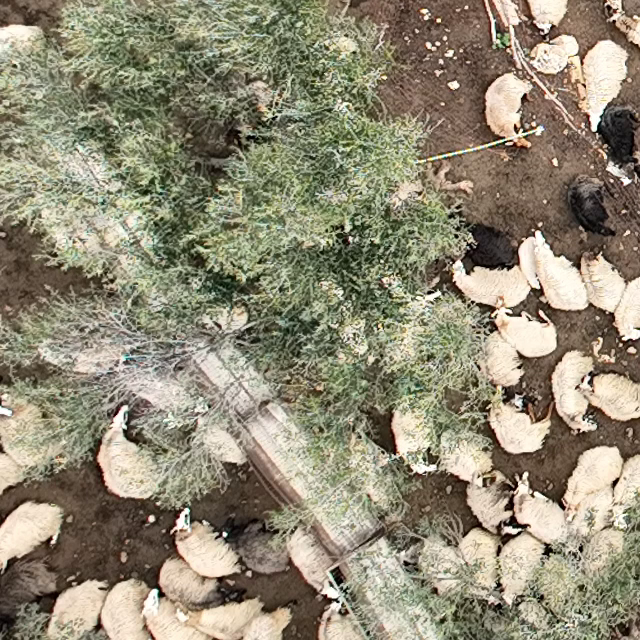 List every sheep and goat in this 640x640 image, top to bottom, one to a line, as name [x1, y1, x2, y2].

sheep [522, 0, 570, 35]
sheep [606, 7, 639, 57]
sheep [0, 24, 42, 68]
sheep [314, 37, 359, 53]
sheep [579, 39, 627, 133]
sheep [480, 72, 532, 151]
sheep [598, 107, 637, 167]
sheep [632, 118, 639, 186]
sheep [569, 173, 616, 236]
sheep [36, 199, 109, 275]
sheep [457, 223, 519, 268]
sheep [533, 230, 590, 313]
sheep [517, 238, 541, 288]
sheep [579, 251, 627, 310]
sheep [452, 259, 528, 307]
sheep [612, 272, 639, 341]
sheep [381, 285, 443, 370]
sheep [202, 302, 248, 334]
sheep [490, 305, 556, 359]
sheep [477, 328, 525, 384]
sheep [37, 336, 142, 376]
sheep [548, 351, 599, 434]
sheep [116, 366, 194, 414]
sheep [578, 371, 639, 421]
sheep [484, 388, 553, 456]
sheep [0, 396, 57, 462]
sheep [191, 397, 248, 466]
sheep [390, 400, 437, 475]
sheep [96, 404, 160, 504]
sheep [436, 428, 496, 487]
sheep [565, 446, 620, 521]
sheep [610, 451, 639, 529]
sheep [1, 452, 40, 497]
sheep [464, 470, 527, 536]
sheep [511, 472, 564, 551]
sheep [565, 487, 615, 559]
sheep [0, 499, 64, 571]
sheep [173, 507, 246, 576]
sheep [216, 512, 286, 575]
sheep [284, 524, 338, 599]
sheep [457, 529, 500, 594]
sheep [580, 530, 625, 588]
sheep [499, 533, 548, 604]
sheep [421, 534, 502, 608]
sheep [543, 554, 590, 623]
sheep [1, 556, 52, 638]
sheep [159, 556, 244, 609]
sheep [98, 573, 151, 638]
sheep [47, 580, 109, 638]
sheep [141, 588, 210, 638]
sheep [177, 596, 260, 638]
sheep [319, 602, 364, 639]
sheep [242, 608, 291, 638]